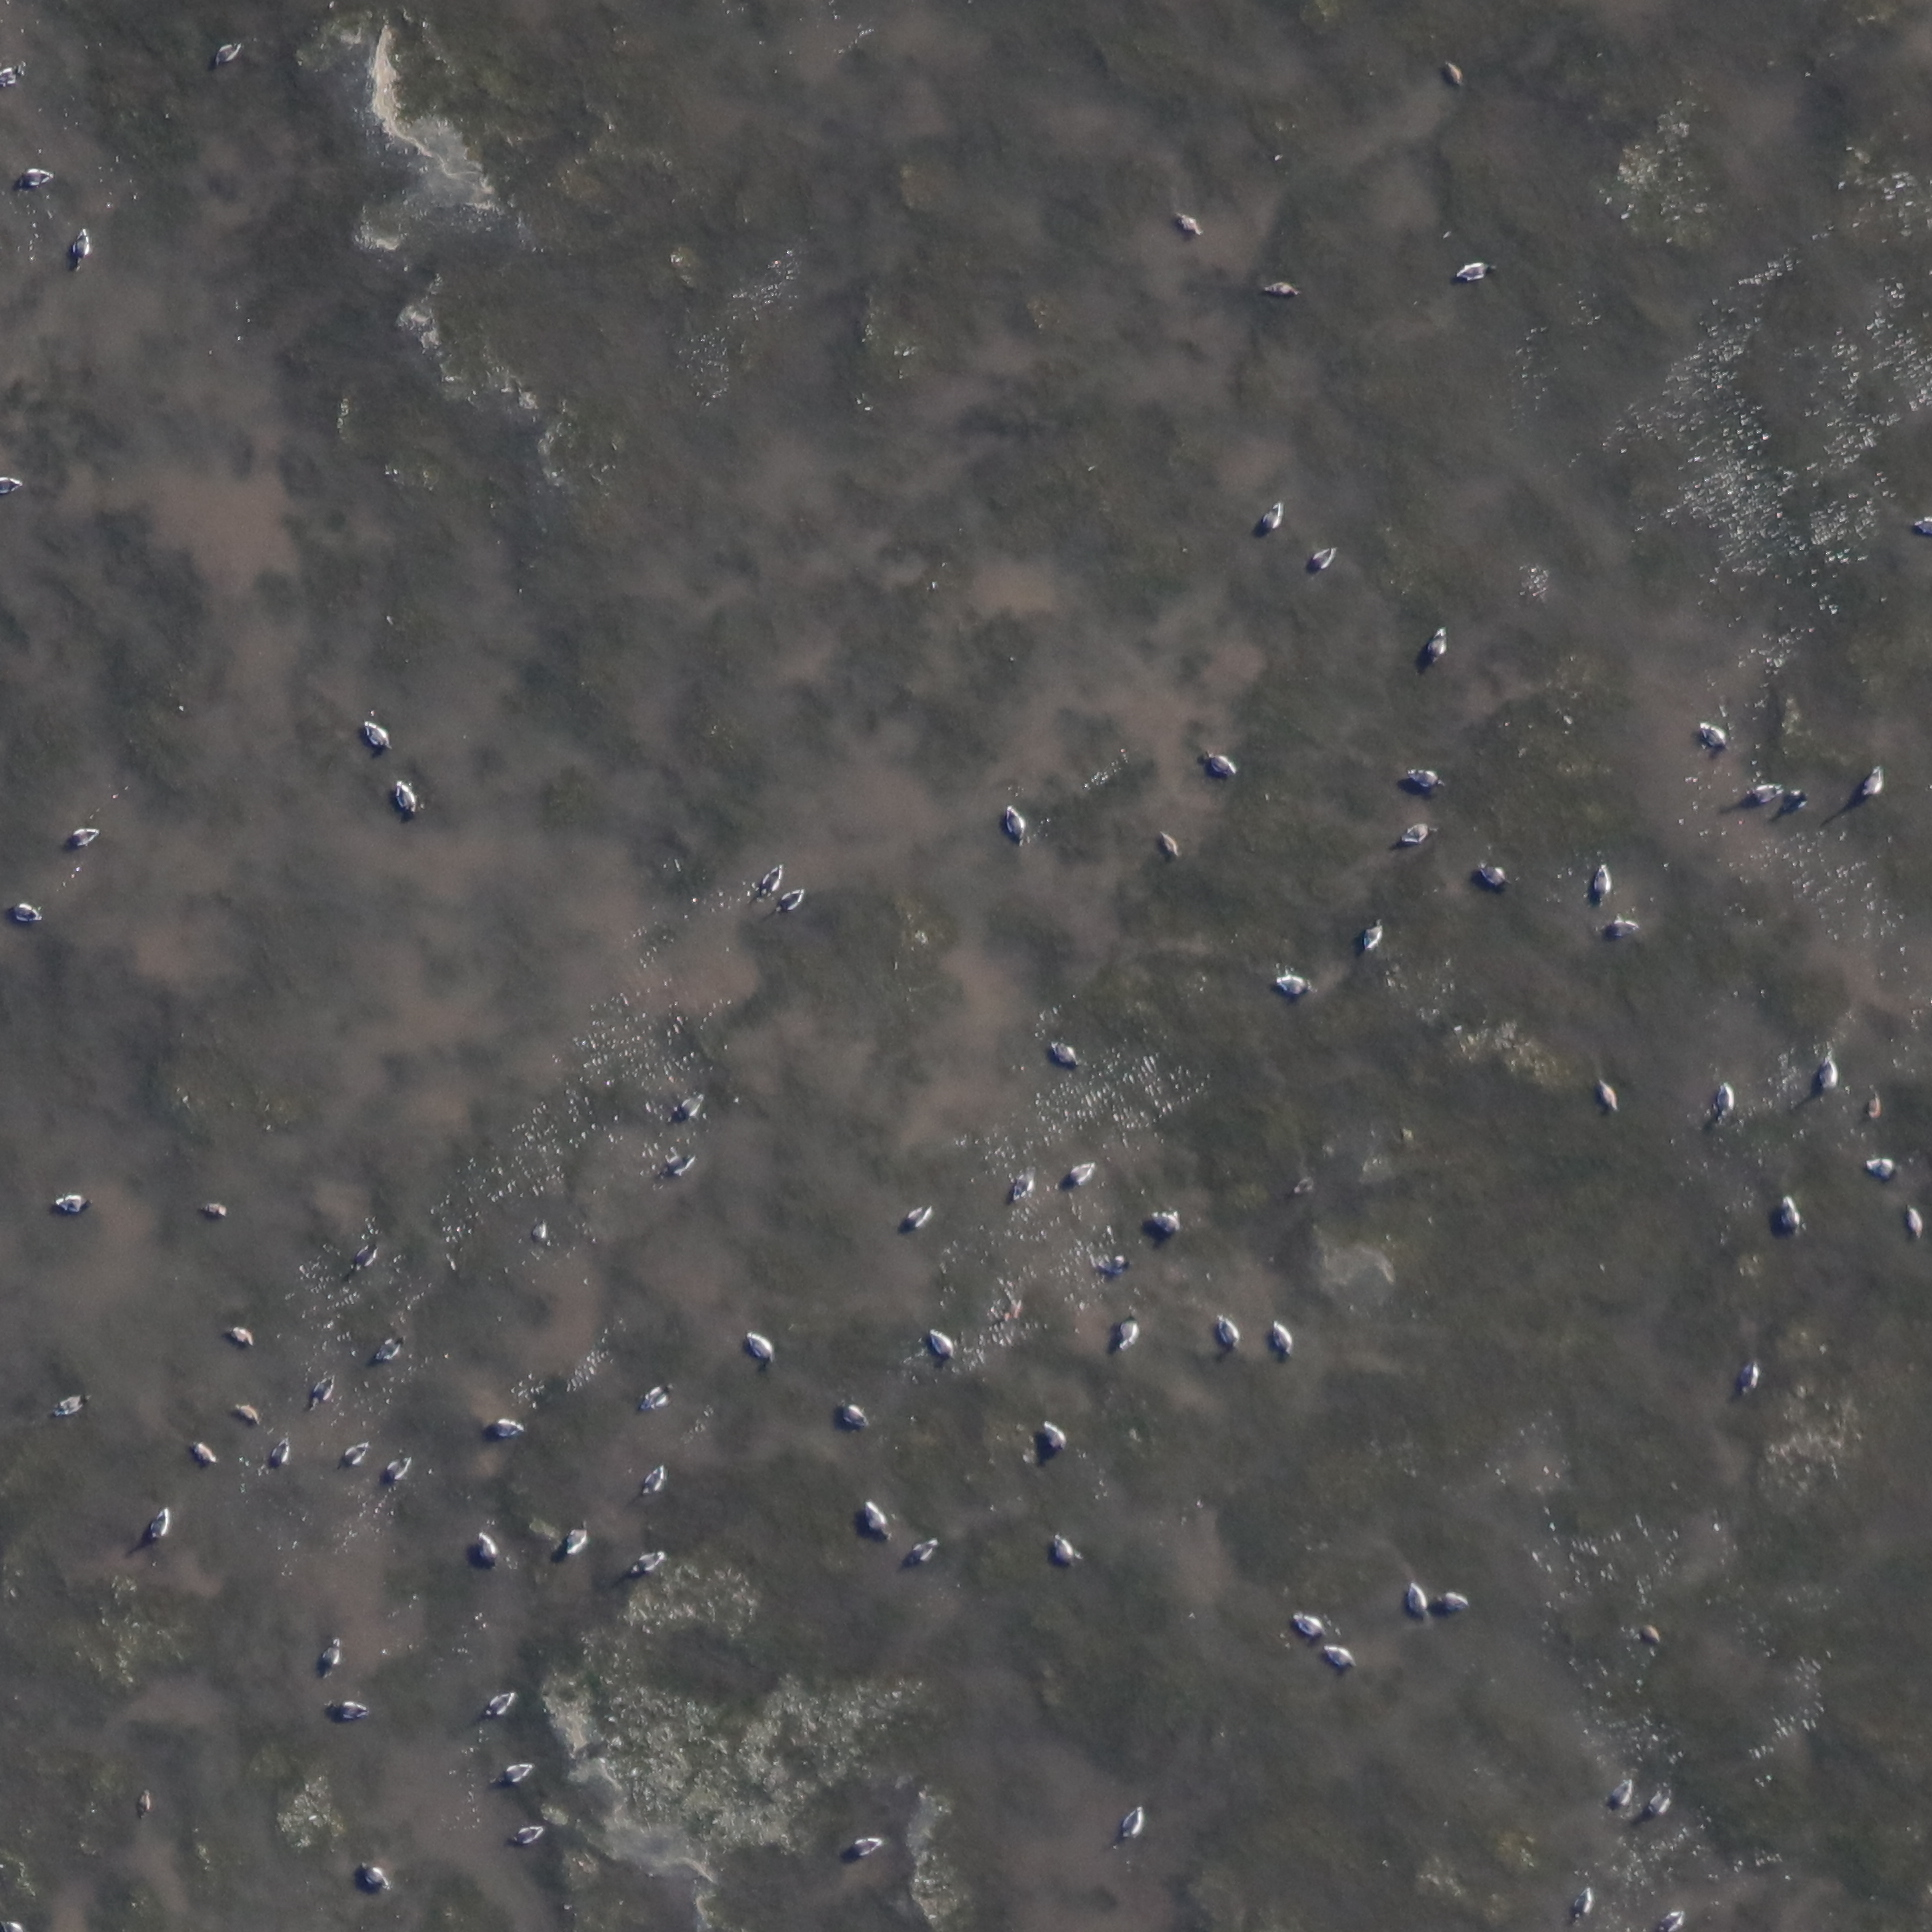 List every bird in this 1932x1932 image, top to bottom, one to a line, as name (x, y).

brant (225, 54)
brant (12, 74)
other bird (1457, 78)
brant (32, 177)
other bird (1188, 225)
brant (80, 248)
brant (1474, 271)
other bird (1283, 291)
brant (4, 485)
brant (1272, 517)
brant (1321, 559)
brant (1434, 646)
brant (377, 737)
brant (1715, 738)
brant (1220, 765)
brant (1423, 774)
brant (1870, 784)
brant (1760, 797)
brant (406, 799)
brant (1796, 801)
brant (1016, 824)
brant (1417, 832)
brant (81, 839)
other bird (1171, 845)
brant (1495, 876)
brant (771, 880)
brant (1608, 885)
brant (793, 900)
brant (25, 914)
brant (1371, 931)
brant (1619, 935)
brant (1294, 985)
brant (1064, 1056)
brant (1831, 1078)
other bird (1607, 1097)
brant (1724, 1100)
other bird (1872, 1107)
brant (693, 1109)
brant (680, 1163)
brant (1883, 1167)
brant (1082, 1174)
other bird (1303, 1184)
brant (1023, 1186)
brant (71, 1204)
other bird (219, 1207)
brant (1789, 1215)
other bird (1915, 1217)
brant (915, 1219)
brant (1173, 1225)
other bird (541, 1229)
brant (369, 1250)
brant (1119, 1267)
other bird (1009, 1313)
other bird (245, 1335)
brant (1126, 1336)
brant (1225, 1337)
brant (1280, 1341)
brant (939, 1345)
brant (387, 1346)
brant (760, 1349)
brant (1751, 1377)
brant (323, 1387)
brant (658, 1402)
brant (75, 1405)
other bird (247, 1415)
brant (854, 1417)
brant (511, 1428)
brant (1054, 1437)
brant (358, 1446)
other bird (204, 1447)
brant (286, 1450)
brant (394, 1468)
brant (649, 1485)
brant (876, 1520)
brant (158, 1525)
brant (573, 1540)
brant (488, 1549)
brant (1064, 1551)
brant (924, 1552)
brant (648, 1564)
brant (1412, 1601)
brant (1453, 1604)
brant (1310, 1623)
other bird (1651, 1634)
brant (1341, 1654)
brant (330, 1656)
brant (497, 1704)
brant (352, 1712)
brant (517, 1774)
brant (1625, 1792)
other bird (145, 1802)
brant (1661, 1802)
brant (1133, 1826)
brant (526, 1834)
brant (864, 1845)
brant (376, 1878)
brant (1584, 1902)
brant (1672, 1922)
brant (13, 1931)